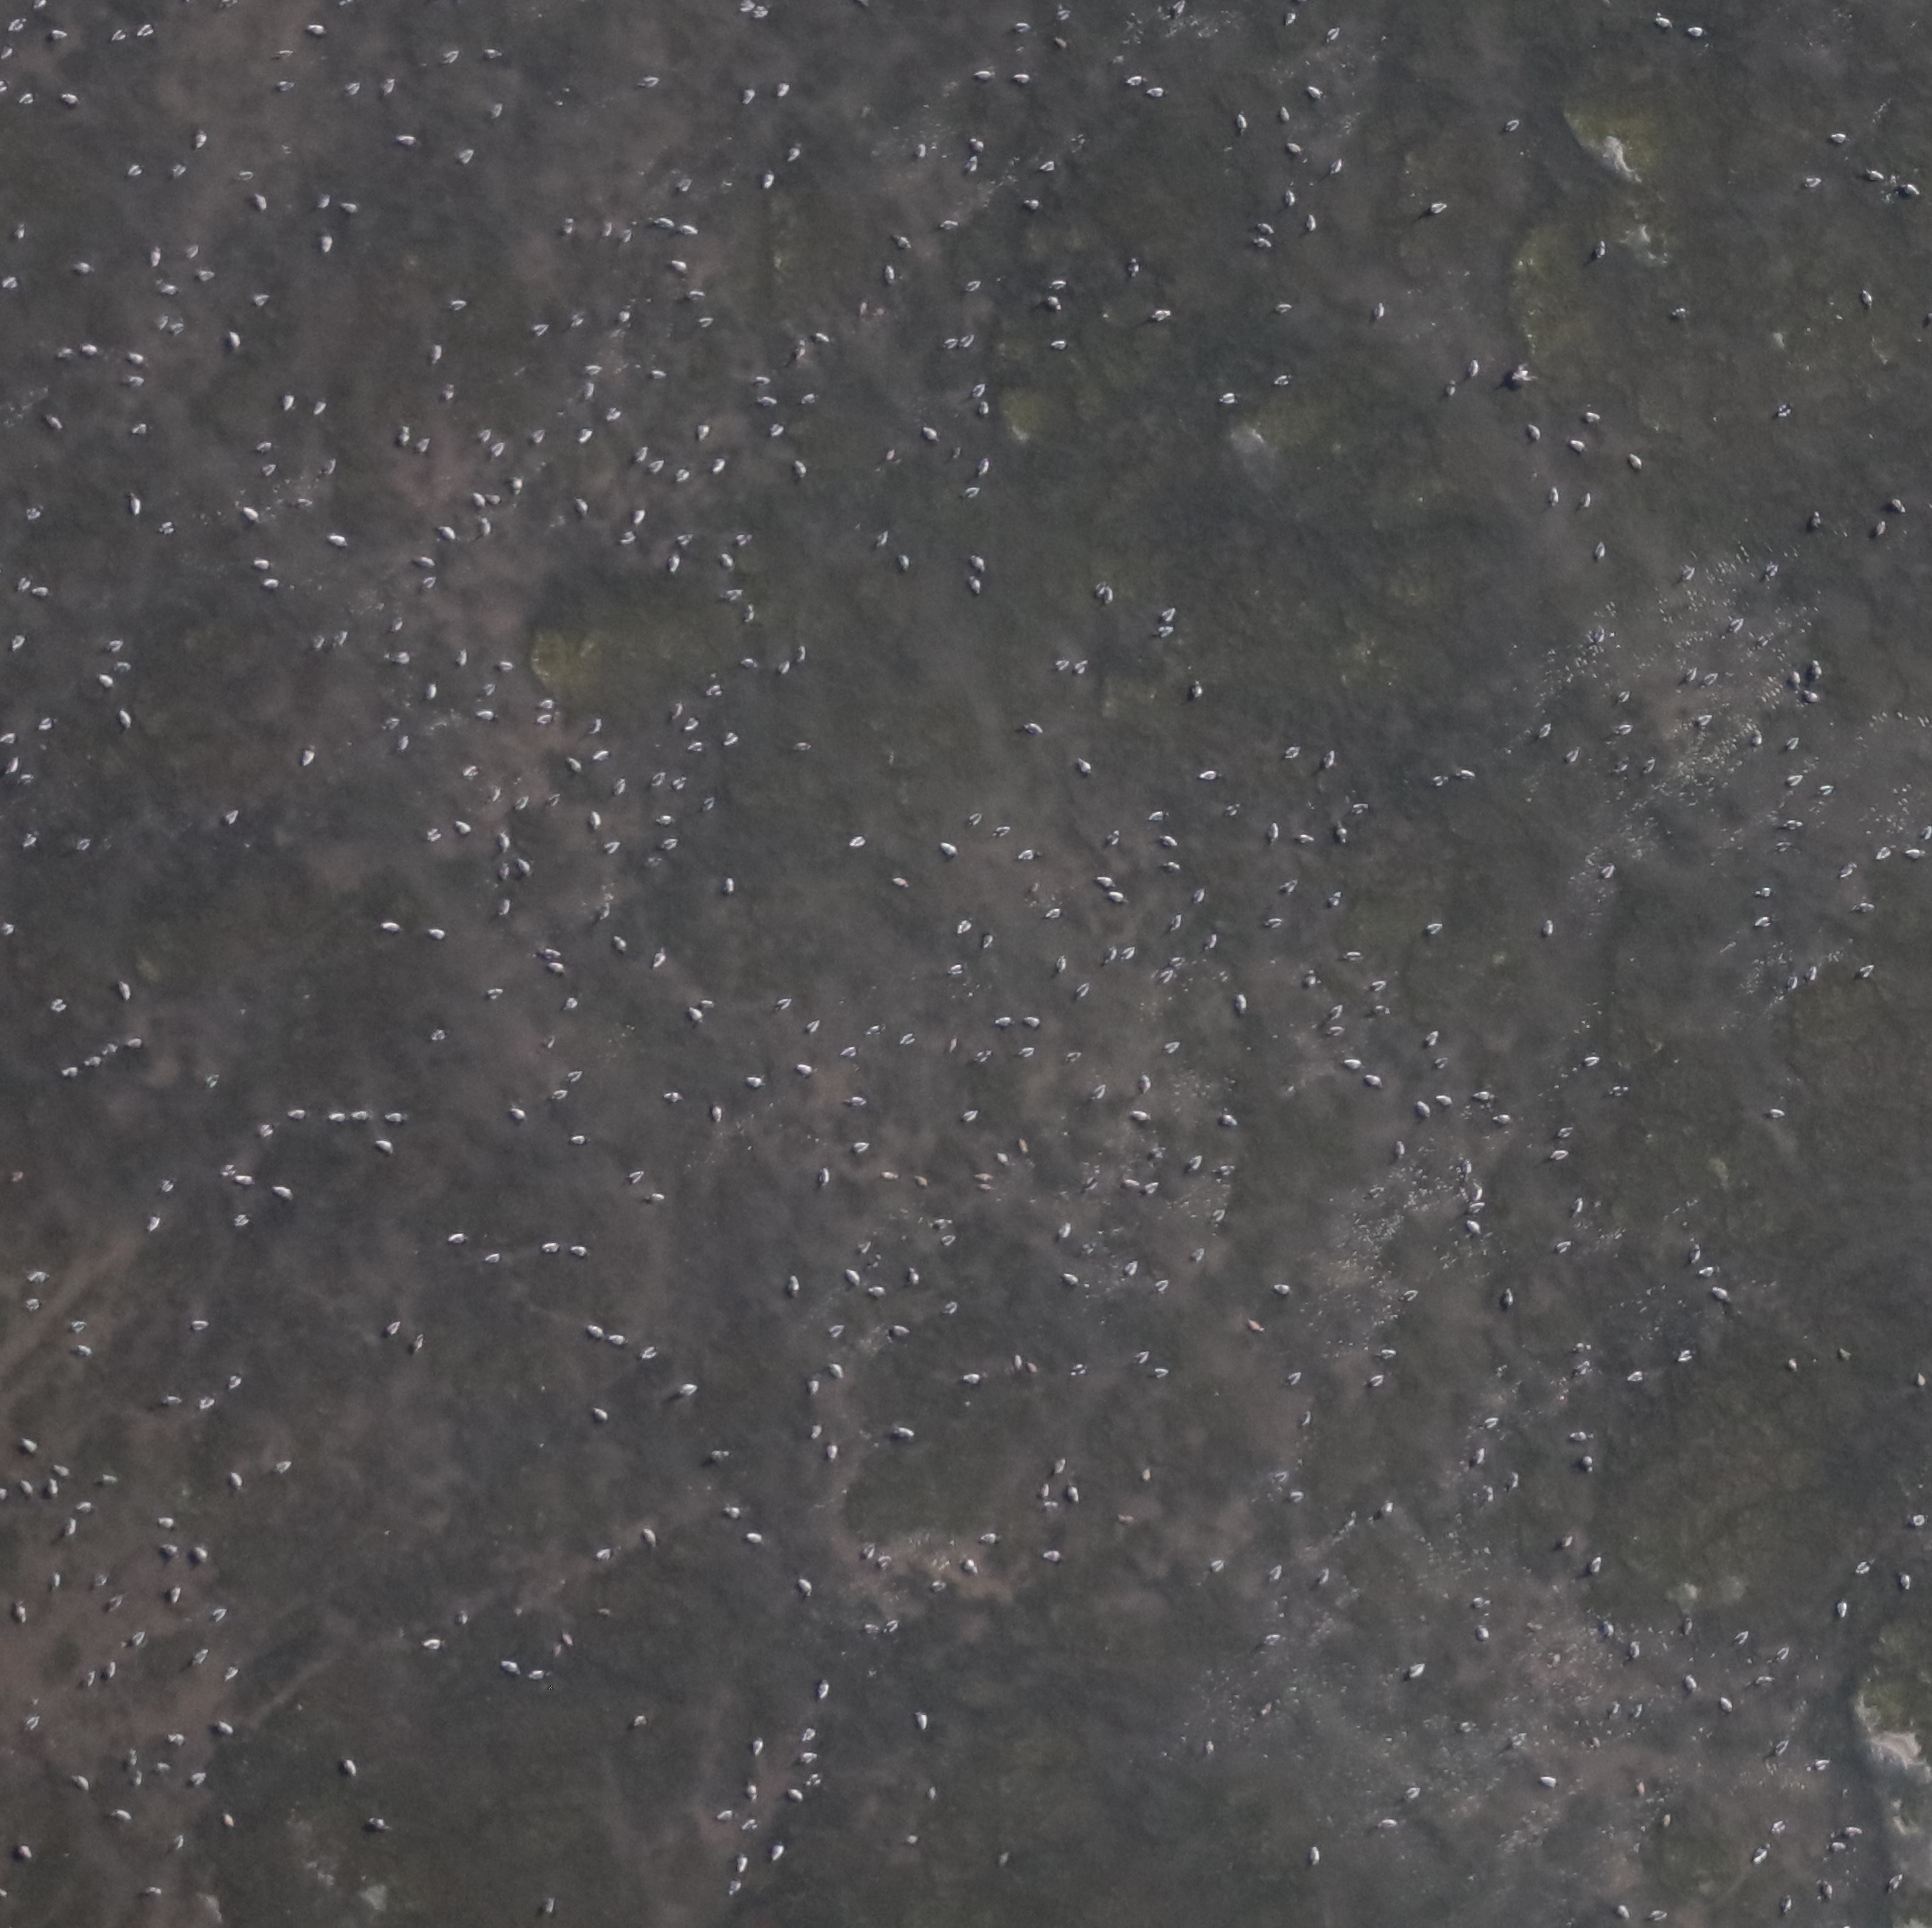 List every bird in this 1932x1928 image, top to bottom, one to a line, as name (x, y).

brant (235, 1)
brant (42, 7)
brant (1183, 11)
brant (766, 16)
brant (1668, 21)
brant (1289, 22)
brant (1026, 24)
brant (155, 25)
brant (316, 25)
brant (19, 30)
brant (121, 31)
other bird (1062, 37)
brant (1333, 37)
brant (68, 39)
brant (1698, 40)
brant (283, 53)
brant (455, 53)
brant (496, 54)
other bird (1116, 56)
brant (984, 75)
brant (1131, 77)
brant (1021, 78)
brant (283, 79)
brant (361, 84)
brant (653, 84)
brant (787, 84)
brant (392, 87)
brant (1160, 97)
brant (1316, 97)
brant (38, 100)
brant (77, 101)
brant (747, 102)
brant (499, 111)
brant (1286, 113)
brant (1522, 117)
brant (1240, 126)
brant (408, 135)
brant (1842, 136)
brant (200, 140)
brant (1298, 145)
brant (975, 147)
brant (792, 148)
brant (921, 155)
brant (469, 158)
brant (976, 163)
brant (180, 165)
brant (134, 170)
brant (1055, 170)
brant (1335, 172)
brant (1873, 172)
brant (247, 174)
brant (769, 183)
brant (1810, 183)
brant (683, 184)
brant (1906, 191)
brant (262, 195)
brant (1296, 199)
brant (322, 204)
brant (1032, 205)
brant (360, 212)
brant (1436, 215)
brant (666, 218)
brant (950, 224)
brant (1312, 226)
brant (1259, 227)
brant (576, 228)
brant (605, 230)
brant (691, 231)
brant (23, 233)
brant (906, 235)
brant (322, 242)
brant (632, 243)
brant (1605, 247)
brant (197, 248)
brant (1258, 250)
brant (162, 253)
brant (84, 262)
brant (676, 262)
brant (211, 273)
brant (893, 274)
brant (1131, 274)
brant (1062, 279)
brant (16, 283)
brant (975, 284)
brant (697, 286)
brant (180, 290)
brant (1869, 290)
brant (261, 300)
brant (456, 305)
brant (1052, 306)
other bird (861, 308)
other bird (880, 311)
brant (1283, 311)
brant (1164, 315)
brant (1680, 315)
brant (1379, 317)
brant (575, 318)
brant (629, 318)
brant (697, 319)
brant (162, 323)
brant (187, 332)
brant (535, 334)
brant (241, 338)
brant (965, 338)
brant (812, 340)
brant (951, 341)
brant (70, 347)
brant (96, 348)
brant (436, 348)
brant (799, 348)
brant (1062, 348)
brant (140, 353)
brant (594, 363)
brant (1474, 369)
brant (659, 374)
brant (1515, 375)
brant (761, 381)
brant (1276, 381)
brant (135, 388)
brant (1454, 391)
brant (451, 392)
brant (590, 394)
brant (973, 394)
brant (803, 395)
brant (768, 398)
brant (1221, 398)
brant (289, 400)
brant (327, 403)
brant (1785, 412)
brant (987, 413)
brant (615, 418)
brant (1588, 420)
brant (55, 428)
brant (403, 428)
brant (709, 428)
brant (781, 428)
brant (1531, 430)
brant (140, 431)
brant (488, 432)
brant (544, 432)
brant (579, 432)
brant (929, 436)
brant (428, 438)
brant (1578, 439)
brant (262, 448)
other bird (957, 450)
brant (496, 452)
brant (639, 452)
other bird (891, 452)
brant (728, 457)
brant (333, 462)
brant (660, 463)
brant (983, 463)
brant (1635, 463)
brant (278, 466)
brant (805, 466)
brant (518, 485)
brant (686, 485)
brant (976, 489)
brant (483, 499)
brant (499, 501)
brant (1558, 501)
brant (1902, 501)
brant (302, 502)
brant (1589, 502)
brant (134, 505)
brant (582, 510)
brant (643, 512)
brant (36, 517)
brant (255, 517)
brant (1818, 517)
brant (173, 524)
brant (482, 531)
brant (634, 532)
brant (452, 536)
brant (1880, 537)
brant (338, 538)
brant (746, 540)
brant (885, 542)
brant (686, 543)
brant (1602, 548)
brant (730, 558)
brant (983, 563)
brant (267, 564)
brant (428, 565)
brant (670, 565)
brant (899, 568)
brant (1691, 569)
brant (1768, 573)
brant (977, 588)
brant (28, 589)
brant (438, 589)
brant (275, 590)
brant (1102, 593)
brant (741, 594)
brant (51, 595)
brant (1119, 600)
brant (752, 603)
brant (1165, 608)
brant (1730, 622)
brant (403, 624)
brant (1167, 631)
brant (1604, 631)
brant (339, 634)
brant (1765, 639)
brant (20, 645)
brant (116, 651)
brant (313, 653)
brant (408, 655)
brant (805, 656)
brant (468, 659)
brant (753, 659)
brant (513, 662)
brant (1819, 662)
brant (1057, 663)
brant (125, 666)
brant (787, 666)
brant (1083, 675)
brant (1696, 677)
brant (106, 682)
brant (1712, 682)
brant (725, 687)
brant (1197, 687)
brant (487, 688)
brant (1792, 688)
brant (433, 691)
brant (1632, 691)
brant (1816, 697)
brant (550, 703)
brant (679, 710)
brant (128, 714)
brant (490, 716)
brant (1716, 719)
brant (48, 720)
brant (389, 721)
brant (547, 721)
brant (697, 722)
brant (1027, 722)
brant (604, 726)
brant (1551, 733)
brant (17, 734)
brant (1629, 735)
brant (739, 738)
brant (1759, 740)
brant (1792, 745)
brant (401, 748)
brant (691, 750)
brant (810, 750)
brant (605, 752)
brant (1576, 754)
brant (310, 756)
brant (1290, 756)
brant (1333, 756)
brant (1090, 765)
brant (572, 766)
brant (1653, 766)
brant (13, 769)
brant (1616, 771)
brant (476, 775)
brant (1211, 775)
brant (1445, 775)
brant (1466, 777)
brant (38, 778)
brant (1799, 780)
brant (660, 783)
brant (681, 783)
brant (621, 785)
brant (1829, 790)
brant (494, 796)
brant (561, 804)
brant (522, 805)
brant (714, 805)
brant (1365, 805)
brant (1236, 808)
brant (1160, 810)
brant (600, 814)
brant (666, 814)
brant (975, 821)
brant (234, 823)
brant (1796, 828)
brant (461, 829)
brant (1001, 830)
brant (1346, 830)
brant (1930, 832)
brant (432, 834)
brant (1284, 834)
brant (506, 836)
brant (1309, 836)
brant (28, 837)
brant (80, 839)
brant (867, 839)
brant (672, 842)
brant (1113, 842)
brant (1170, 842)
brant (954, 843)
brant (1788, 845)
brant (1027, 852)
brant (609, 854)
brant (1878, 854)
brant (1913, 858)
brant (660, 860)
brant (1173, 865)
brant (526, 866)
brant (1609, 868)
brant (1839, 868)
brant (509, 870)
other bird (897, 880)
brant (1104, 881)
brant (1290, 884)
brant (731, 886)
brant (1760, 893)
brant (1120, 896)
brant (1199, 897)
brant (1338, 897)
brant (1875, 900)
brant (509, 910)
brant (1062, 912)
brant (608, 917)
brant (1441, 921)
brant (1766, 922)
brant (394, 923)
brant (965, 923)
brant (1267, 923)
brant (1172, 924)
brant (1546, 924)
brant (11, 925)
brant (437, 929)
brant (1213, 940)
brant (624, 944)
brant (988, 947)
brant (1104, 952)
brant (1128, 952)
brant (657, 955)
brant (552, 956)
brant (1348, 956)
brant (1184, 960)
brant (1062, 967)
brant (559, 968)
brant (1863, 969)
brant (959, 972)
brant (1816, 973)
brant (1167, 974)
brant (1312, 979)
brant (1793, 981)
brant (1379, 984)
brant (1085, 986)
brant (127, 997)
brant (503, 997)
brant (571, 999)
brant (787, 1000)
brant (711, 1005)
brant (1246, 1005)
brant (1341, 1007)
brant (54, 1009)
brant (1382, 1009)
brant (696, 1018)
brant (876, 1020)
brant (1006, 1026)
brant (819, 1028)
brant (1036, 1029)
brant (1337, 1030)
brant (445, 1031)
brant (135, 1037)
brant (908, 1039)
brant (1430, 1039)
brant (550, 1042)
other bird (957, 1042)
brant (110, 1043)
brant (1171, 1044)
brant (851, 1048)
brant (1019, 1050)
brant (983, 1055)
brant (1074, 1057)
brant (1589, 1057)
brant (95, 1061)
brant (1357, 1062)
brant (807, 1063)
brant (1442, 1064)
brant (70, 1068)
brant (212, 1076)
brant (572, 1077)
brant (761, 1077)
brant (1375, 1079)
brant (1145, 1083)
brant (1621, 1083)
brant (1487, 1095)
brant (673, 1096)
brant (1096, 1096)
brant (548, 1101)
brant (856, 1101)
brant (1447, 1104)
brant (369, 1106)
brant (520, 1107)
brant (1780, 1107)
brant (400, 1108)
brant (1424, 1113)
brant (967, 1114)
brant (304, 1116)
brant (716, 1116)
brant (1139, 1116)
brant (1502, 1117)
brant (338, 1118)
brant (1238, 1120)
brant (1571, 1130)
brant (268, 1131)
brant (579, 1135)
brant (394, 1143)
brant (862, 1144)
other bird (1021, 1146)
brant (1160, 1152)
brant (1399, 1152)
other bird (1001, 1157)
brant (1195, 1157)
brant (1466, 1157)
brant (1557, 1157)
brant (232, 1167)
other bird (981, 1169)
other bird (889, 1175)
brant (1223, 1175)
brant (168, 1178)
brant (1133, 1180)
brant (251, 1181)
brant (817, 1182)
other bird (921, 1182)
brant (632, 1184)
other bird (984, 1188)
brant (1089, 1188)
brant (1154, 1188)
brant (281, 1189)
brant (1377, 1189)
brant (658, 1194)
brant (1472, 1208)
brant (1578, 1208)
brant (1211, 1223)
brant (153, 1225)
brant (248, 1226)
brant (945, 1227)
brant (1477, 1231)
brant (1072, 1233)
brant (462, 1239)
brant (553, 1242)
brant (863, 1245)
brant (956, 1245)
brant (1093, 1251)
brant (1565, 1252)
brant (1697, 1255)
brant (584, 1258)
brant (1202, 1258)
brant (499, 1264)
brant (1708, 1268)
brant (879, 1270)
brant (856, 1272)
brant (1132, 1272)
brant (920, 1275)
brant (41, 1277)
brant (1071, 1284)
brant (797, 1289)
brant (1160, 1289)
brant (875, 1290)
brant (1735, 1293)
brant (1280, 1294)
brant (1418, 1296)
brant (1506, 1297)
brant (948, 1312)
brant (36, 1313)
brant (199, 1318)
brant (390, 1324)
brant (77, 1327)
brant (836, 1328)
other bird (1254, 1328)
brant (600, 1332)
brant (906, 1340)
brant (409, 1345)
brant (615, 1346)
other bird (1844, 1350)
brant (87, 1351)
brant (1583, 1351)
brant (1695, 1352)
brant (661, 1354)
brant (1392, 1356)
brant (1141, 1357)
other bird (1018, 1358)
other bird (1793, 1362)
other bird (1038, 1370)
brant (1089, 1370)
brant (1589, 1371)
other bird (1916, 1372)
brant (245, 1376)
brant (835, 1377)
brant (1164, 1377)
brant (1640, 1378)
brant (1302, 1379)
brant (1377, 1382)
brant (964, 1383)
brant (697, 1388)
brant (817, 1391)
brant (173, 1401)
brant (215, 1408)
brant (1308, 1415)
brant (602, 1417)
brant (1493, 1419)
brant (807, 1434)
brant (1583, 1434)
brant (905, 1436)
brant (723, 1452)
brant (29, 1457)
brant (836, 1459)
brant (1478, 1460)
brant (1068, 1464)
brant (283, 1470)
brant (1585, 1470)
brant (63, 1473)
brant (1281, 1477)
brant (106, 1478)
other bird (1151, 1478)
brant (1520, 1480)
brant (1051, 1482)
brant (27, 1490)
brant (230, 1491)
brant (49, 1495)
brant (1072, 1496)
brant (1493, 1496)
brant (1296, 1497)
brant (93, 1498)
brant (1051, 1508)
brant (740, 1518)
brant (179, 1520)
brant (1128, 1520)
brant (1387, 1520)
brant (1926, 1521)
brant (70, 1527)
brant (660, 1535)
brant (996, 1535)
brant (756, 1540)
brant (1577, 1546)
brant (168, 1550)
brant (873, 1552)
brant (605, 1555)
brant (200, 1556)
brant (1053, 1558)
brant (891, 1562)
brant (1220, 1562)
brant (1278, 1562)
brant (1592, 1566)
brant (1855, 1567)
brant (101, 1577)
brant (977, 1577)
brant (1907, 1578)
brant (57, 1579)
brant (1324, 1579)
brant (811, 1587)
brant (174, 1590)
brant (945, 1590)
brant (125, 1604)
brant (1482, 1607)
other bird (605, 1610)
brant (221, 1612)
brant (1843, 1612)
brant (23, 1618)
brant (1689, 1623)
brant (1611, 1624)
brant (873, 1628)
brant (1487, 1634)
brant (152, 1635)
brant (1277, 1635)
brant (893, 1636)
brant (1740, 1637)
other bird (567, 1640)
brant (434, 1644)
brant (1641, 1645)
brant (204, 1648)
other bird (553, 1649)
brant (1781, 1651)
brant (503, 1664)
brant (234, 1669)
brant (1418, 1670)
brant (546, 1675)
brant (114, 1676)
brant (99, 1678)
brant (1759, 1679)
brant (1687, 1682)
brant (826, 1700)
brant (1728, 1706)
brant (1619, 1708)
other bird (1266, 1711)
brant (1642, 1711)
brant (923, 1716)
brant (645, 1722)
brant (1472, 1722)
brant (35, 1723)
brant (219, 1725)
brant (812, 1736)
brant (174, 1737)
brant (1525, 1738)
brant (756, 1742)
other bird (1594, 1742)
brant (1784, 1744)
other bird (1216, 1751)
brant (134, 1755)
brant (809, 1764)
brant (1822, 1767)
brant (171, 1768)
brant (348, 1769)
brant (1554, 1774)
brant (203, 1775)
brant (137, 1784)
brant (818, 1786)
other bird (1640, 1786)
brant (1423, 1788)
brant (77, 1789)
brant (798, 1795)
other bird (931, 1795)
brant (749, 1796)
other bird (1666, 1817)
brant (725, 1818)
brant (127, 1820)
brant (376, 1821)
other bird (222, 1822)
brant (1388, 1822)
brant (752, 1827)
brant (1853, 1827)
brant (1779, 1828)
other bird (908, 1840)
brant (38, 1842)
brant (184, 1844)
brant (1841, 1849)
brant (777, 1850)
brant (1760, 1853)
brant (1315, 1856)
brant (743, 1861)
other bird (1005, 1861)
brant (1899, 1882)
brant (158, 1885)
brant (739, 1888)
brant (1830, 1890)
brant (548, 1902)
brant (1790, 1904)
brant (1622, 1907)
brant (1662, 1918)